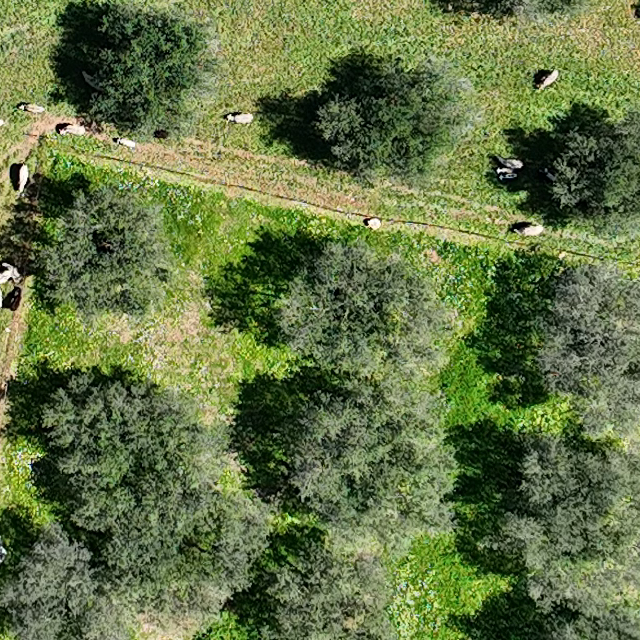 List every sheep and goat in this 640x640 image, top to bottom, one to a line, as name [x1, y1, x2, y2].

sheep [536, 69, 559, 92]
sheep [18, 103, 45, 114]
sheep [227, 113, 253, 125]
sheep [58, 124, 85, 137]
sheep [117, 136, 137, 148]
sheep [497, 156, 523, 169]
sheep [18, 164, 29, 197]
sheep [497, 167, 513, 174]
sheep [499, 174, 517, 179]
sheep [513, 224, 543, 237]
sheep [2, 263, 23, 284]
sheep [0, 271, 12, 286]
sheep [9, 287, 21, 311]